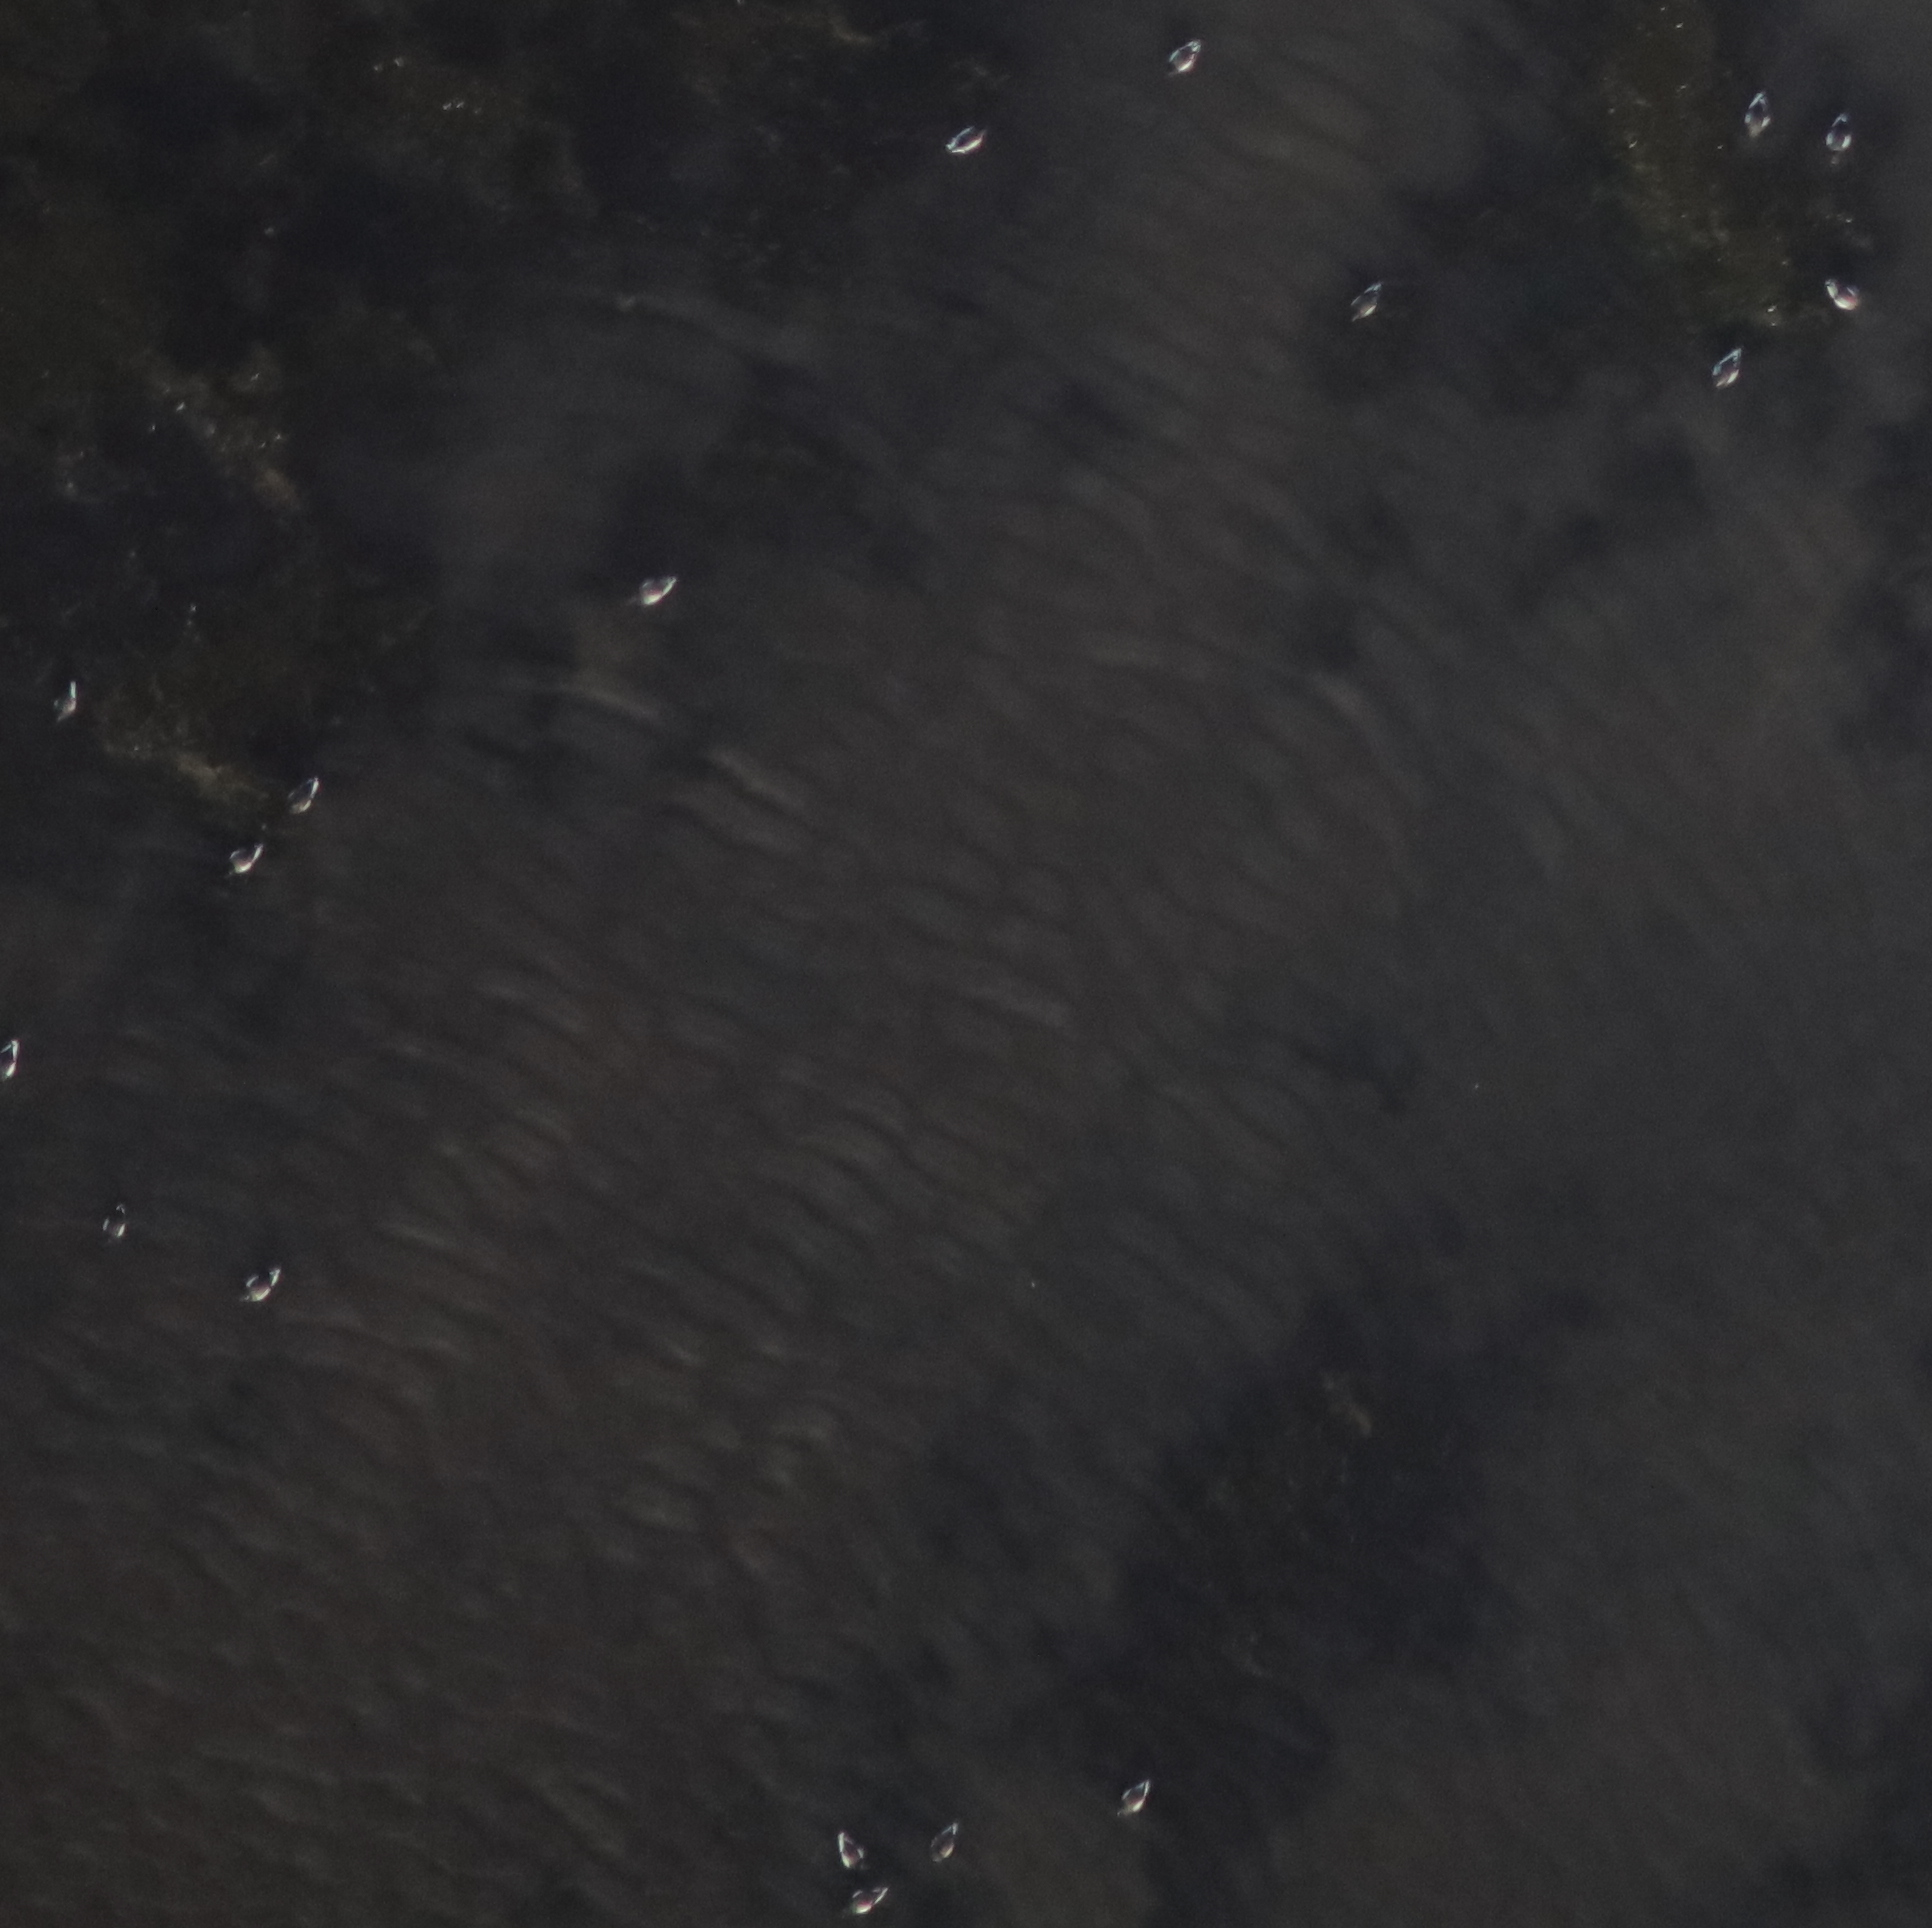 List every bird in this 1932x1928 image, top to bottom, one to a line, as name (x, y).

brant (1182, 58)
brant (1762, 119)
brant (1839, 135)
brant (969, 141)
brant (1845, 299)
brant (1364, 303)
brant (1728, 370)
brant (657, 585)
brant (59, 698)
brant (303, 798)
brant (245, 859)
brant (10, 1063)
brant (114, 1225)
brant (259, 1285)
brant (1131, 1799)
brant (942, 1845)
brant (851, 1852)
brant (864, 1903)